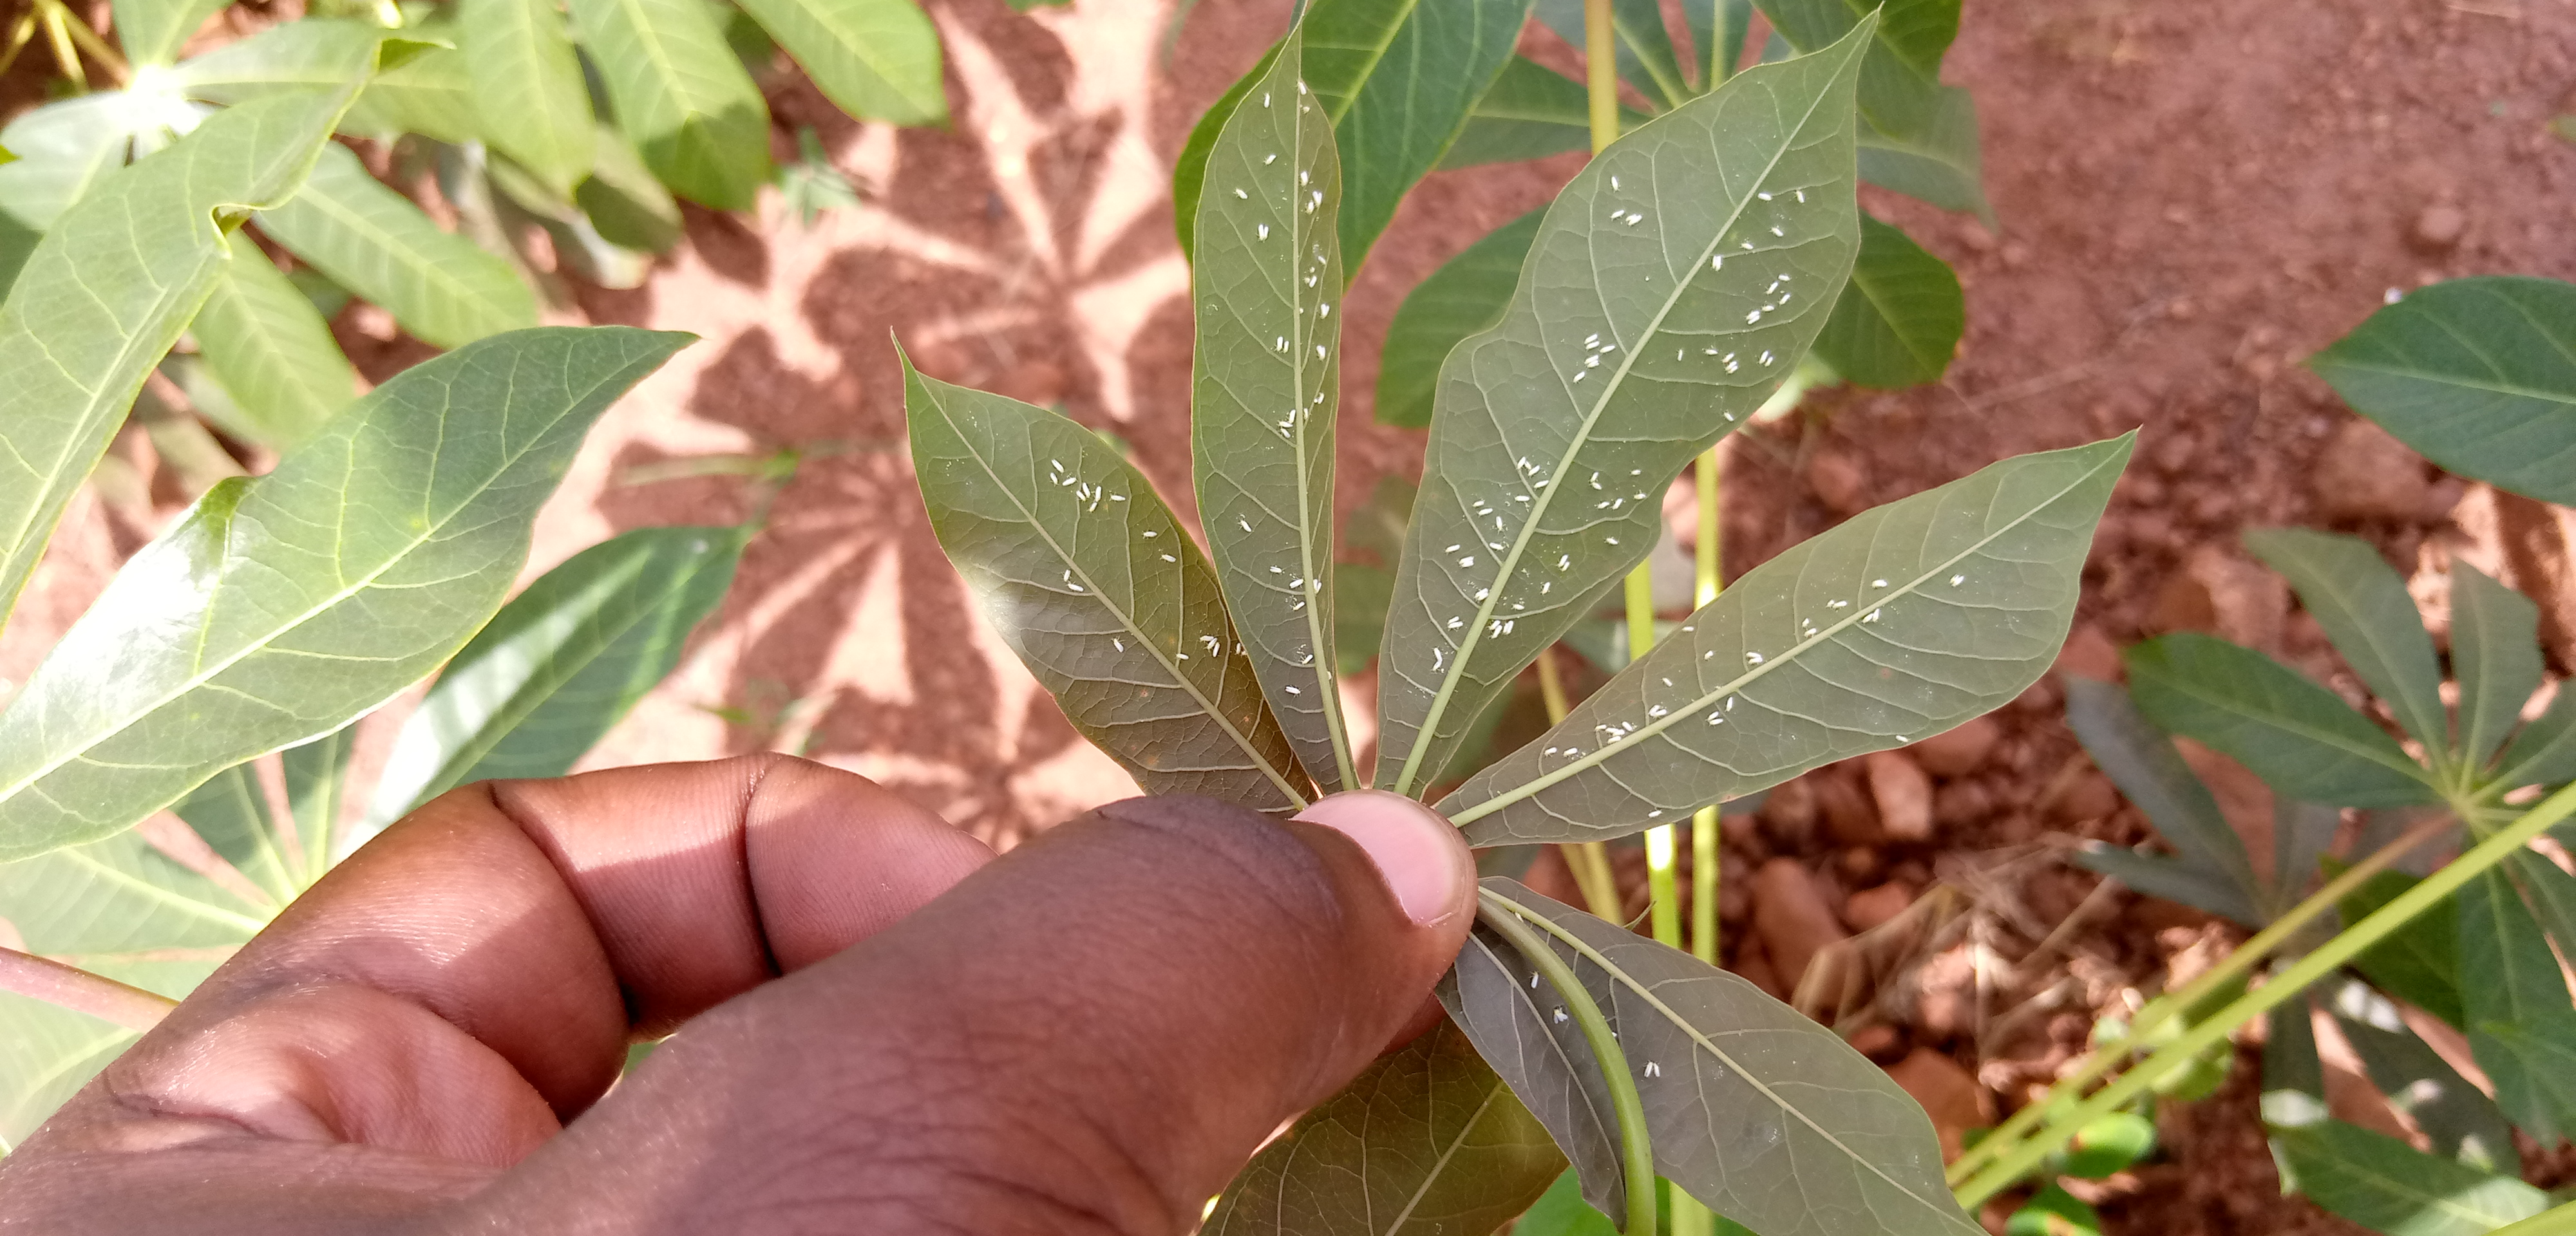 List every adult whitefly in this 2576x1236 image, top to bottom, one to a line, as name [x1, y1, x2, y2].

whitefly [1295, 79, 1309, 96]
whitefly [1262, 89, 1274, 110]
whitefly [1302, 104, 1312, 115]
whitefly [1262, 151, 1278, 169]
whitefly [1299, 168, 1312, 189]
whitefly [1609, 174, 1622, 192]
whitefly [1230, 185, 1251, 201]
whitefly [1792, 188, 1809, 205]
whitefly [1312, 189, 1324, 208]
whitefly [1755, 191, 1774, 204]
whitefly [1305, 199, 1316, 216]
whitefly [1610, 209, 1626, 222]
whitefly [1625, 212, 1637, 222]
whitefly [1628, 214, 1642, 229]
whitefly [1256, 221, 1264, 242]
whitefly [1769, 224, 1788, 239]
whitefly [1264, 225, 1269, 243]
whitefly [1738, 241, 1757, 254]
whitefly [1711, 252, 1716, 270]
whitefly [1317, 254, 1328, 267]
whitefly [1716, 254, 1724, 272]
whitefly [1307, 265, 1318, 276]
whitefly [1776, 273, 1793, 283]
whitefly [1308, 274, 1318, 289]
whitefly [1302, 276, 1311, 286]
whitefly [1765, 280, 1779, 296]
whitefly [1777, 292, 1792, 307]
whitefly [1318, 300, 1332, 321]
whitefly [1759, 302, 1777, 314]
whitefly [1298, 306, 1305, 316]
whitefly [1745, 310, 1760, 321]
whitefly [1746, 314, 1761, 326]
whitefly [1583, 332, 1598, 344]
whitefly [1274, 335, 1283, 353]
whitefly [1283, 340, 1293, 355]
whitefly [1584, 340, 1600, 351]
whitefly [1315, 342, 1328, 363]
whitefly [1598, 344, 1616, 355]
whitefly [1674, 344, 1687, 363]
whitefly [1701, 346, 1719, 357]
whitefly [1757, 349, 1769, 366]
whitefly [1721, 351, 1736, 364]
whitefly [1583, 353, 1599, 365]
whitefly [1763, 355, 1774, 369]
whitefly [1586, 359, 1601, 369]
whitefly [1724, 360, 1736, 371]
whitefly [1726, 364, 1739, 377]
whitefly [1572, 370, 1586, 386]
whitefly [1317, 389, 1325, 407]
whitefly [1302, 407, 1309, 422]
whitefly [1286, 407, 1296, 424]
whitefly [1721, 409, 1736, 424]
whitefly [1277, 419, 1295, 429]
whitefly [1280, 427, 1293, 441]
whitefly [1515, 455, 1527, 471]
whitefly [1050, 456, 1066, 475]
whitefly [1523, 461, 1535, 471]
whitefly [1528, 464, 1542, 478]
whitefly [1629, 467, 1643, 478]
whitefly [1589, 470, 1600, 482]
whitefly [1048, 471, 1059, 487]
whitefly [1061, 475, 1079, 489]
whitefly [1533, 478, 1551, 491]
whitefly [1081, 480, 1092, 500]
whitefly [1591, 481, 1603, 491]
whitefly [1093, 483, 1106, 501]
whitefly [1075, 489, 1086, 503]
whitefly [1108, 491, 1128, 503]
whitefly [1632, 491, 1647, 502]
whitefly [1513, 493, 1531, 505]
whitefly [1611, 496, 1623, 512]
whitefly [1471, 499, 1486, 509]
whitefly [1596, 499, 1611, 511]
whitefly [1086, 501, 1099, 516]
whitefly [1477, 506, 1495, 520]
whitefly [1495, 514, 1505, 532]
whitefly [1238, 517, 1255, 534]
whitefly [1141, 528, 1161, 541]
whitefly [1602, 536, 1621, 547]
whitefly [1487, 540, 1506, 552]
whitefly [1444, 543, 1461, 554]
whitefly [1159, 551, 1180, 566]
whitefly [1557, 552, 1569, 569]
whitefly [1457, 554, 1475, 565]
whitefly [1561, 560, 1570, 574]
whitefly [1461, 561, 1475, 569]
whitefly [1267, 563, 1286, 576]
whitefly [1061, 567, 1075, 583]
whitefly [1949, 573, 1959, 585]
whitefly [1952, 574, 1965, 588]
whitefly [1868, 575, 1889, 590]
whitefly [1312, 576, 1318, 592]
whitefly [1289, 576, 1307, 591]
whitefly [1540, 580, 1551, 597]
whitefly [1315, 581, 1323, 595]
whitefly [1066, 581, 1085, 594]
whitefly [1474, 586, 1490, 599]
whitefly [1477, 592, 1490, 603]
whitefly [1825, 597, 1835, 610]
whitefly [1291, 599, 1307, 613]
whitefly [1832, 599, 1848, 611]
whitefly [1510, 601, 1525, 613]
whitefly [1873, 606, 1880, 623]
whitefly [1862, 612, 1874, 625]
whitefly [1447, 613, 1462, 624]
whitefly [1801, 616, 1811, 628]
whitefly [1506, 618, 1515, 635]
whitefly [1488, 619, 1501, 632]
whitefly [1446, 619, 1464, 632]
whitefly [1502, 621, 1510, 633]
whitefly [1678, 623, 1697, 634]
whitefly [1490, 624, 1503, 641]
whitefly [1803, 626, 1819, 641]
whitefly [1198, 633, 1215, 642]
whitefly [1109, 635, 1129, 655]
whitefly [1206, 637, 1219, 651]
whitefly [1233, 639, 1242, 656]
whitefly [1212, 641, 1222, 659]
whitefly [1432, 645, 1444, 662]
whitefly [1703, 649, 1714, 662]
whitefly [1175, 651, 1191, 663]
whitefly [1745, 651, 1763, 658]
whitefly [1300, 651, 1314, 667]
whitefly [1746, 657, 1763, 668]
whitefly [1430, 660, 1444, 673]
whitefly [1325, 669, 1334, 682]
whitefly [1660, 675, 1674, 691]
whitefly [1282, 682, 1303, 697]
whitefly [1724, 695, 1736, 714]
whitefly [1647, 704, 1661, 718]
whitefly [1653, 707, 1668, 717]
whitefly [1705, 710, 1719, 722]
whitefly [1709, 716, 1725, 728]
whitefly [1620, 720, 1636, 733]
whitefly [1593, 723, 1607, 734]
whitefly [1604, 726, 1618, 734]
whitefly [1611, 728, 1625, 738]
whitefly [1893, 733, 1911, 746]
whitefly [1607, 735, 1622, 746]
whitefly [1543, 745, 1557, 759]
whitefly [1562, 745, 1579, 759]
whitefly [1645, 807, 1664, 821]
whitefly [1513, 912, 1526, 922]
whitefly [1528, 969, 1542, 991]
whitefly [1551, 1006, 1571, 1025]
whitefly [1642, 1060, 1654, 1079]
whitefly [1653, 1061, 1663, 1080]